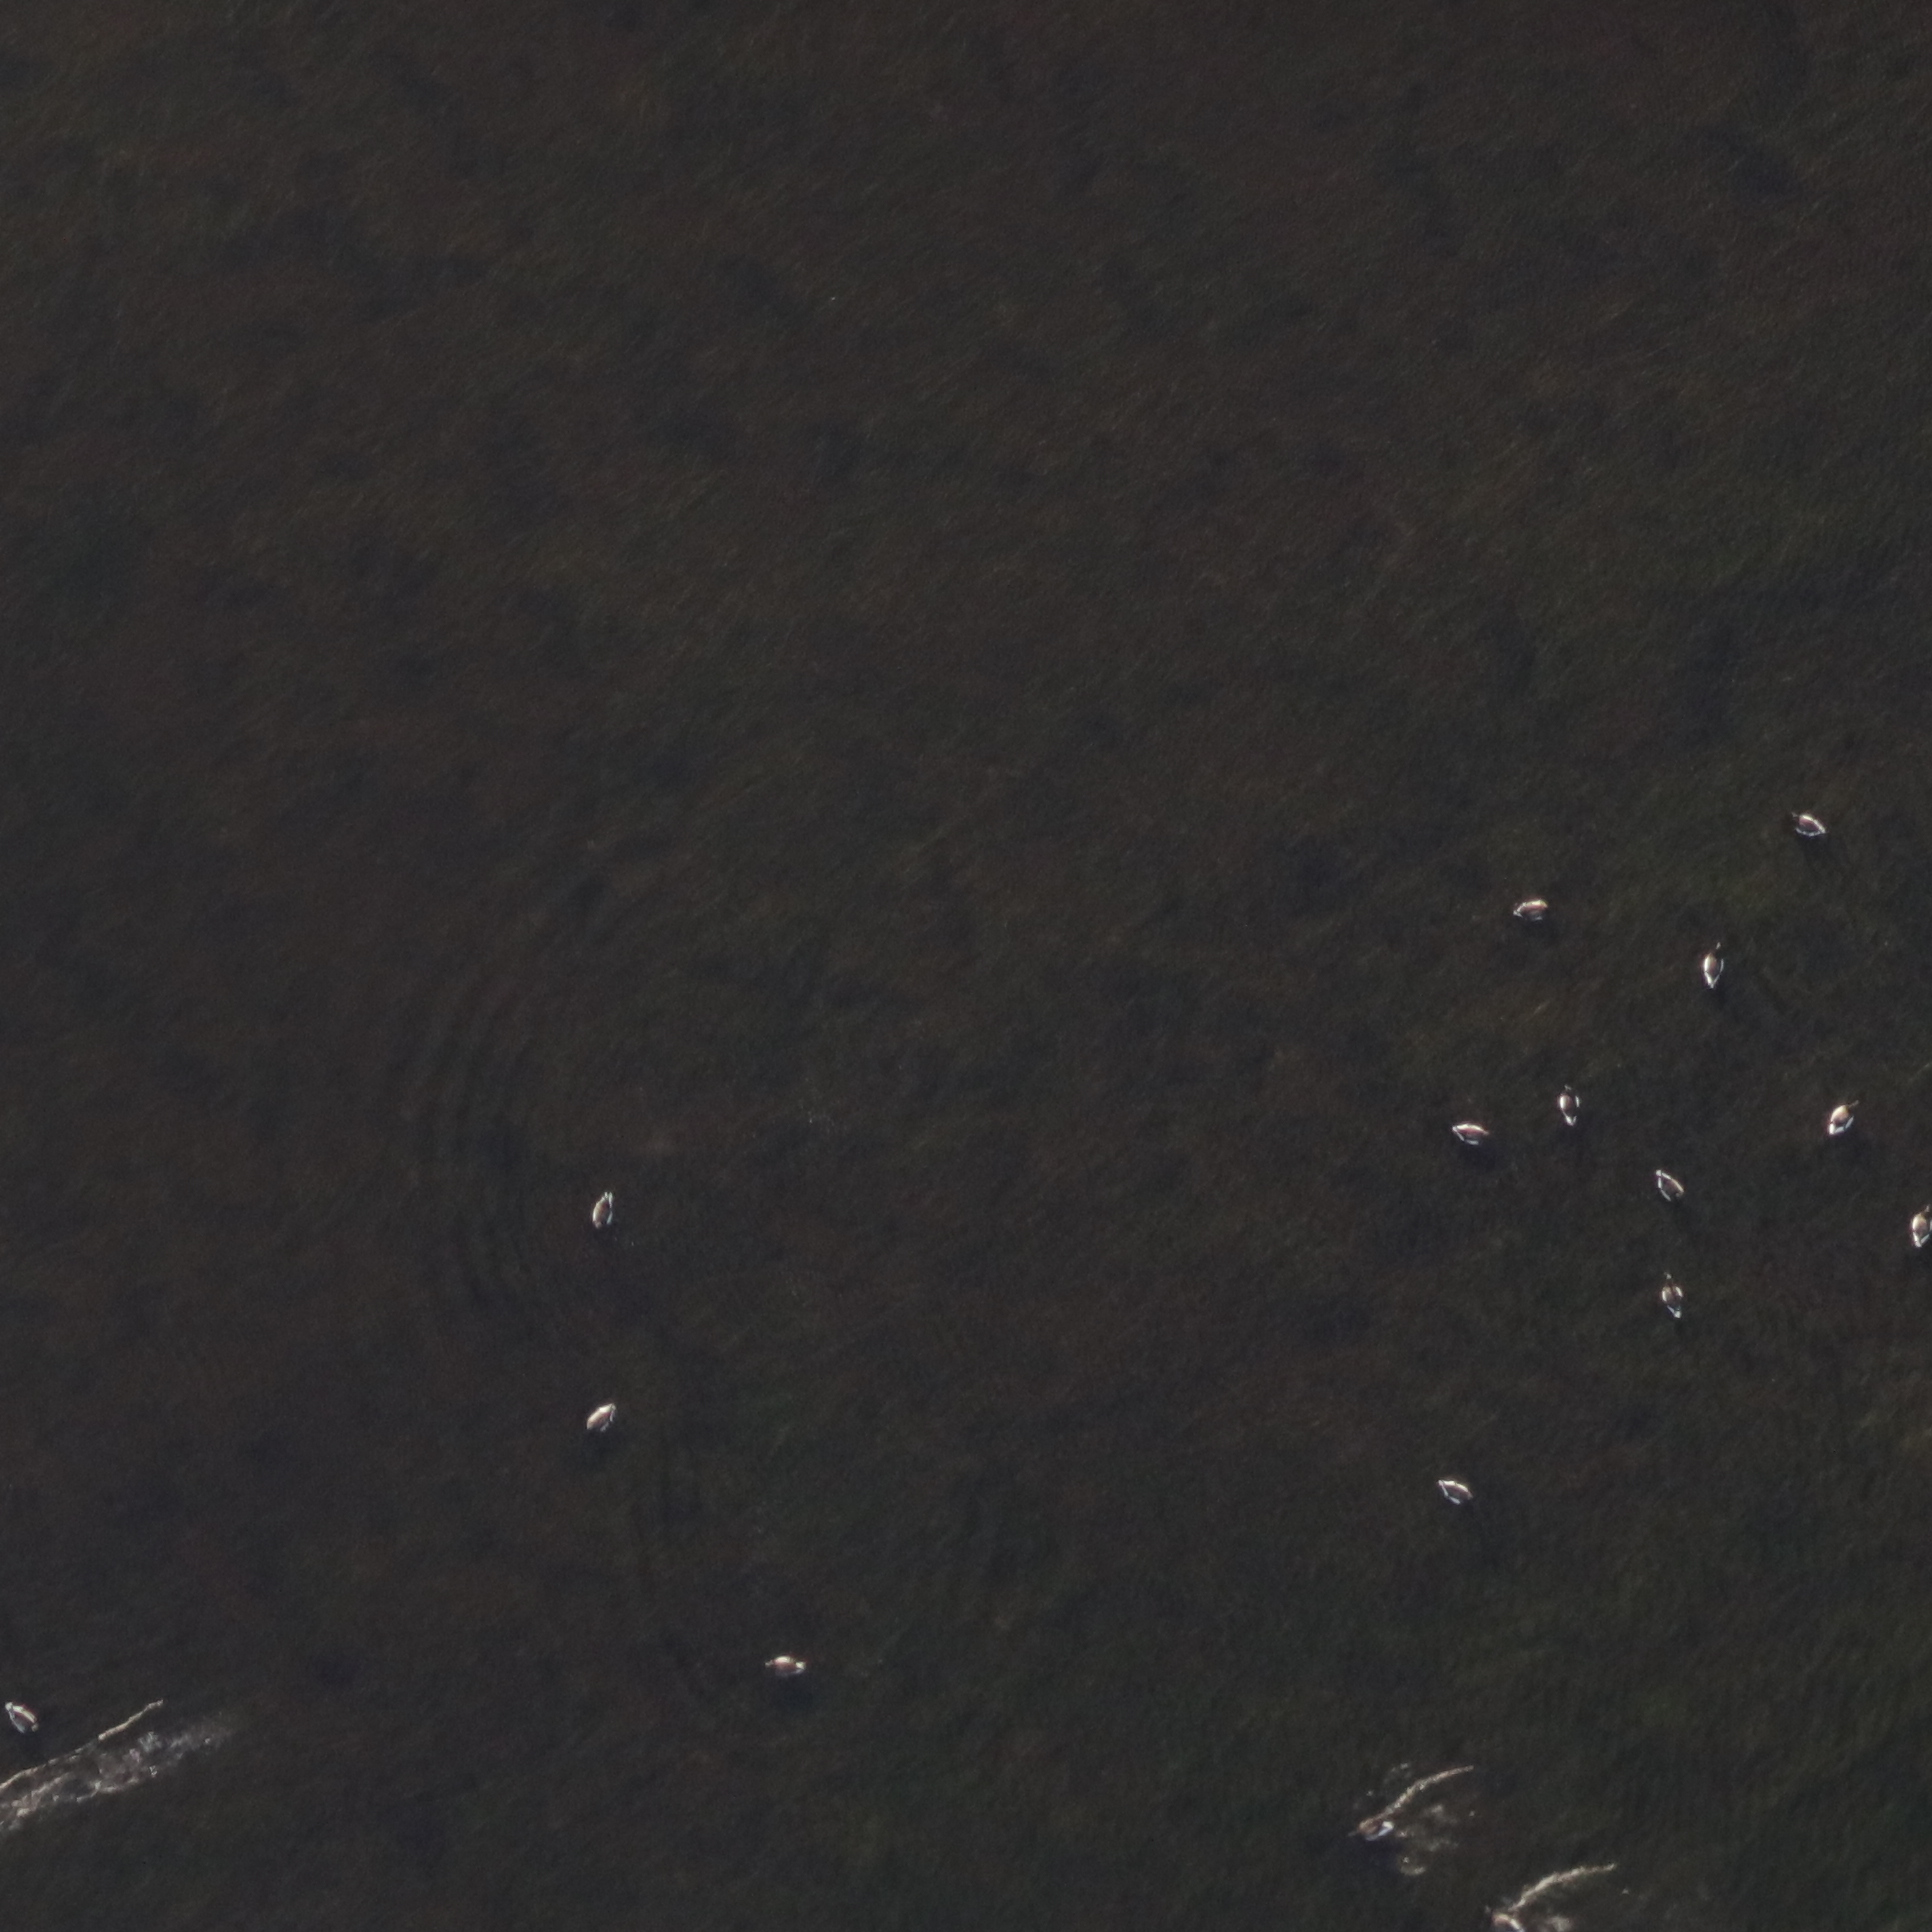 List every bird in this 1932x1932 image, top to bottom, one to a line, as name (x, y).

brant (1807, 826)
brant (1533, 910)
brant (1715, 964)
brant (1569, 1105)
brant (1841, 1117)
brant (1473, 1135)
brant (1671, 1187)
brant (604, 1212)
brant (1924, 1227)
brant (1671, 1295)
brant (602, 1417)
brant (1456, 1492)
brant (786, 1666)
brant (24, 1719)
brant (1380, 1825)
brant (1512, 1921)